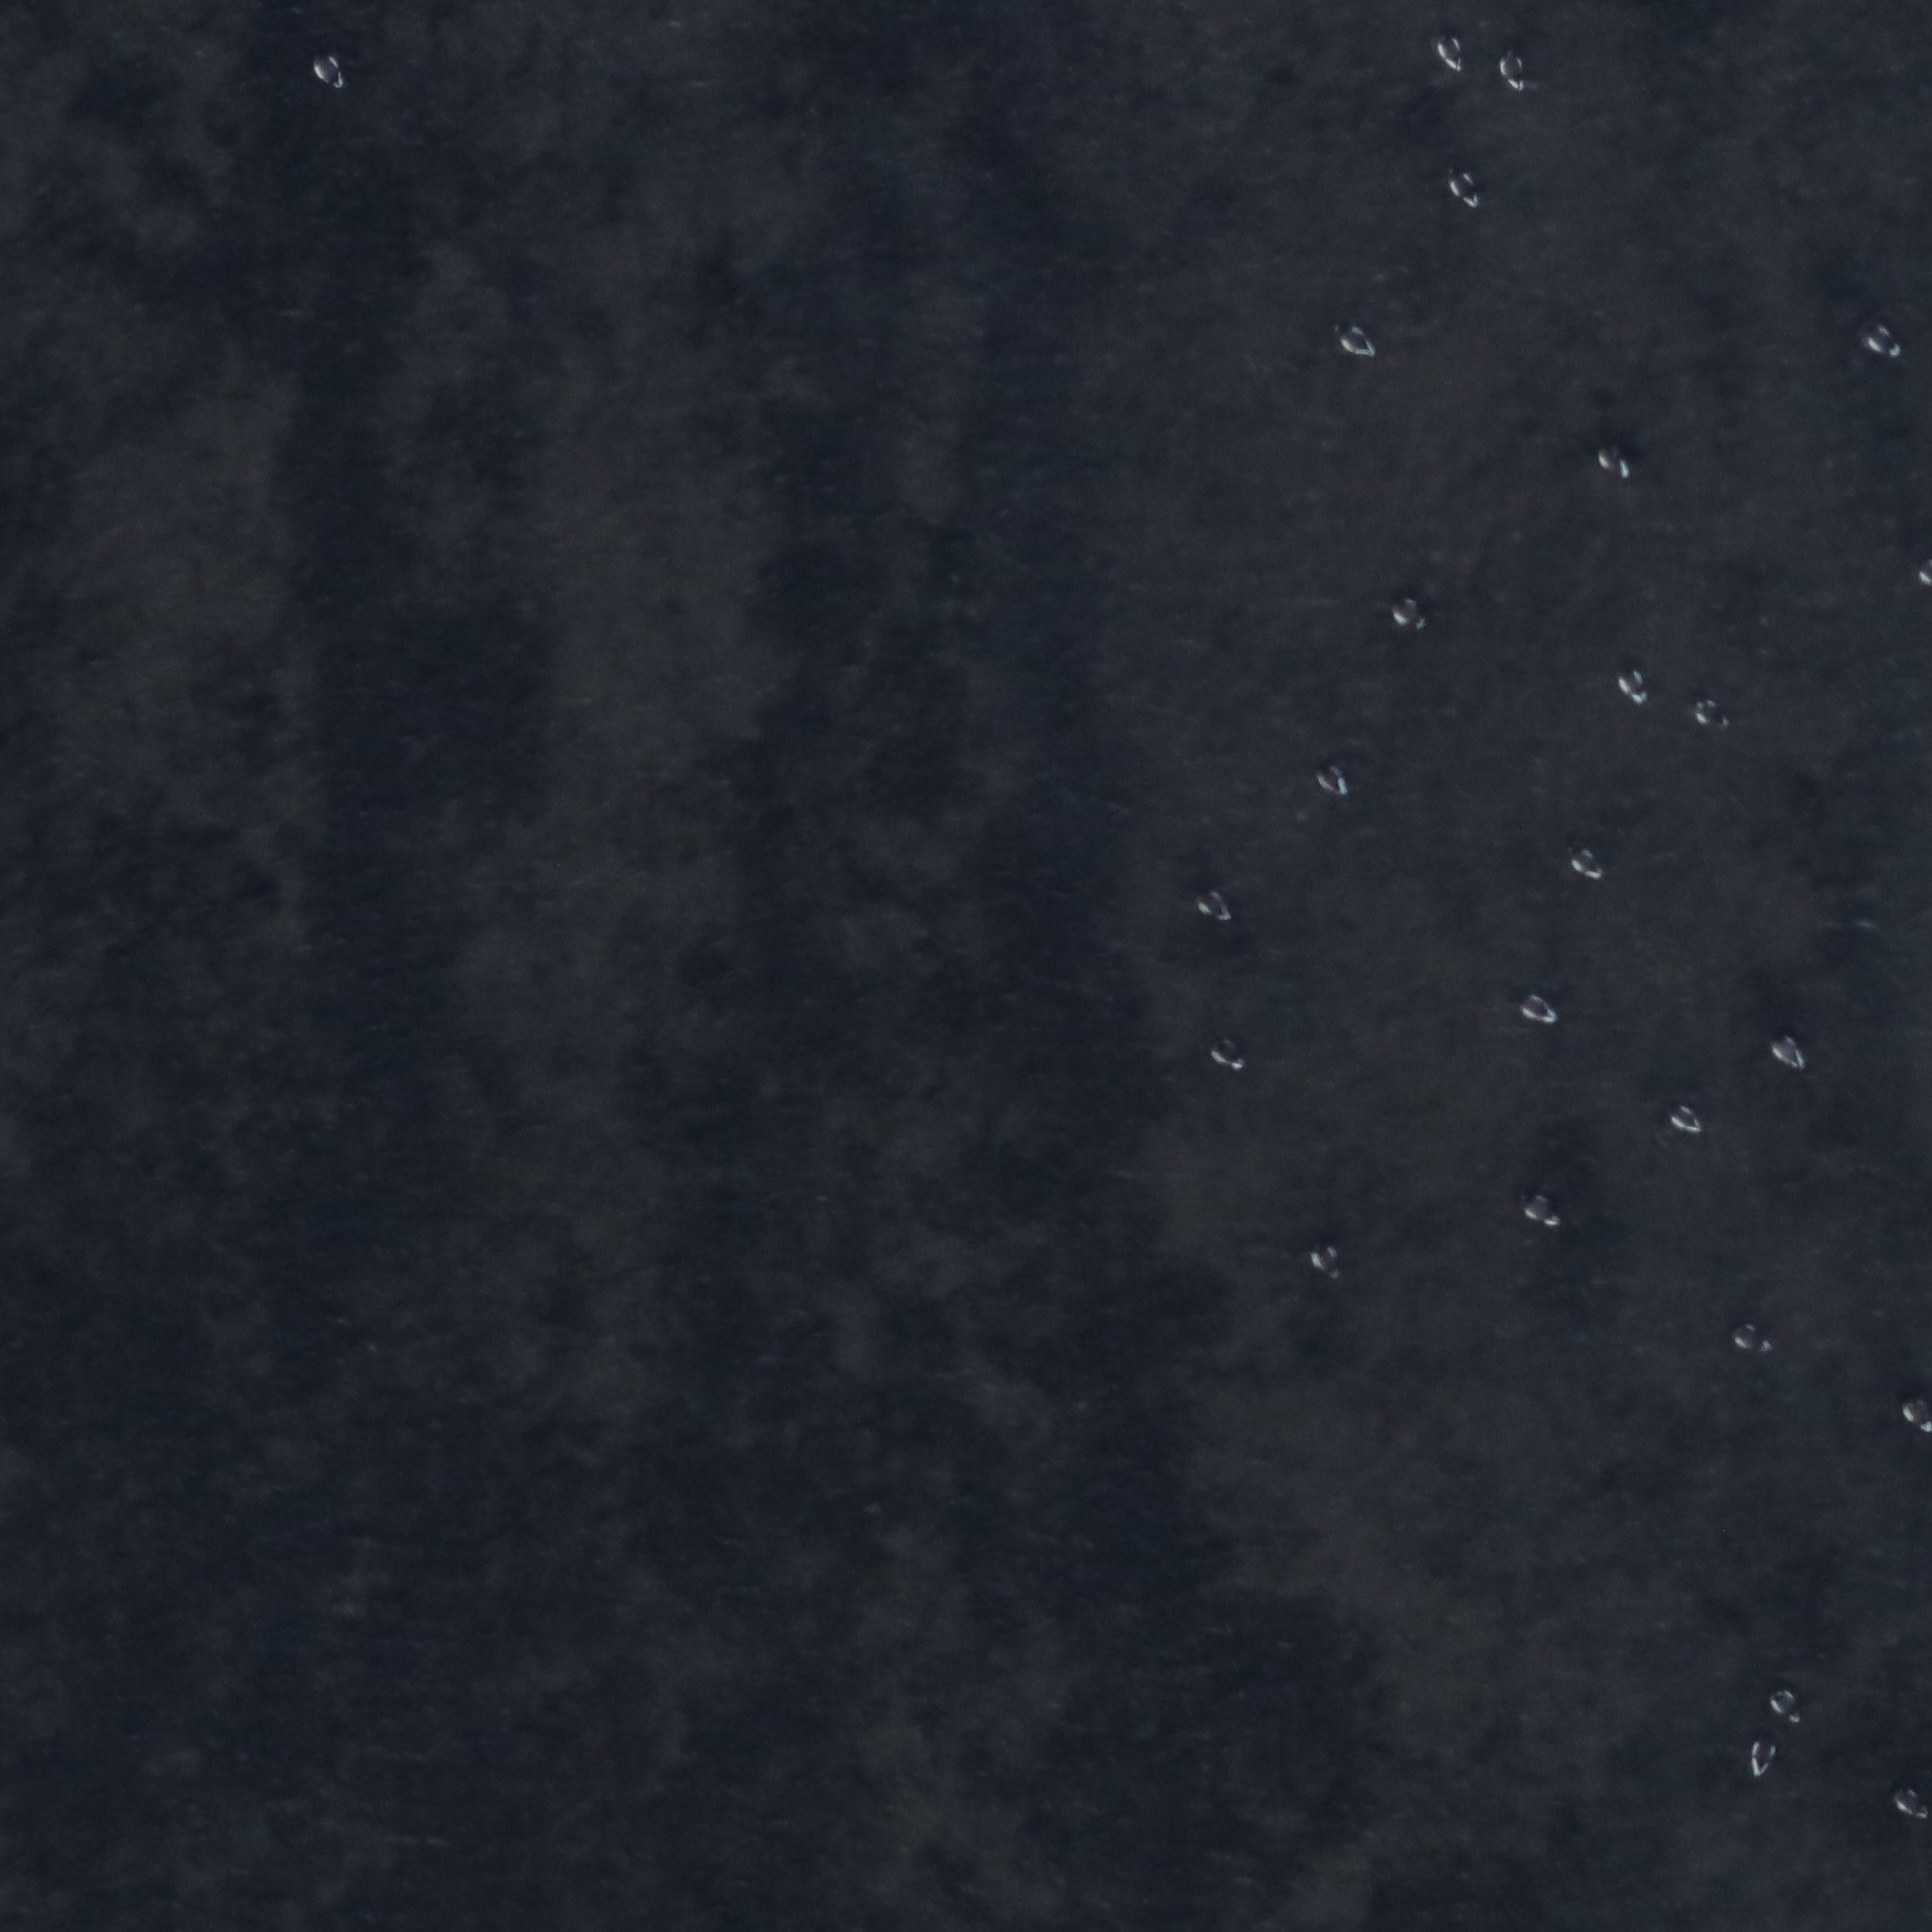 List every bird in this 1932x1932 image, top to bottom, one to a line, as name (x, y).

brant (1450, 51)
brant (1513, 69)
brant (330, 70)
brant (1464, 187)
brant (1354, 340)
brant (1883, 342)
brant (1611, 458)
brant (1407, 613)
brant (1633, 686)
brant (1710, 713)
brant (1333, 777)
brant (1583, 861)
brant (1216, 906)
brant (1535, 1007)
brant (1787, 1052)
brant (1228, 1055)
brant (1685, 1120)
brant (1541, 1208)
brant (1325, 1262)
brant (1750, 1338)
brant (1918, 1411)
brant (1785, 1704)
brant (1764, 1757)
brant (1912, 1801)